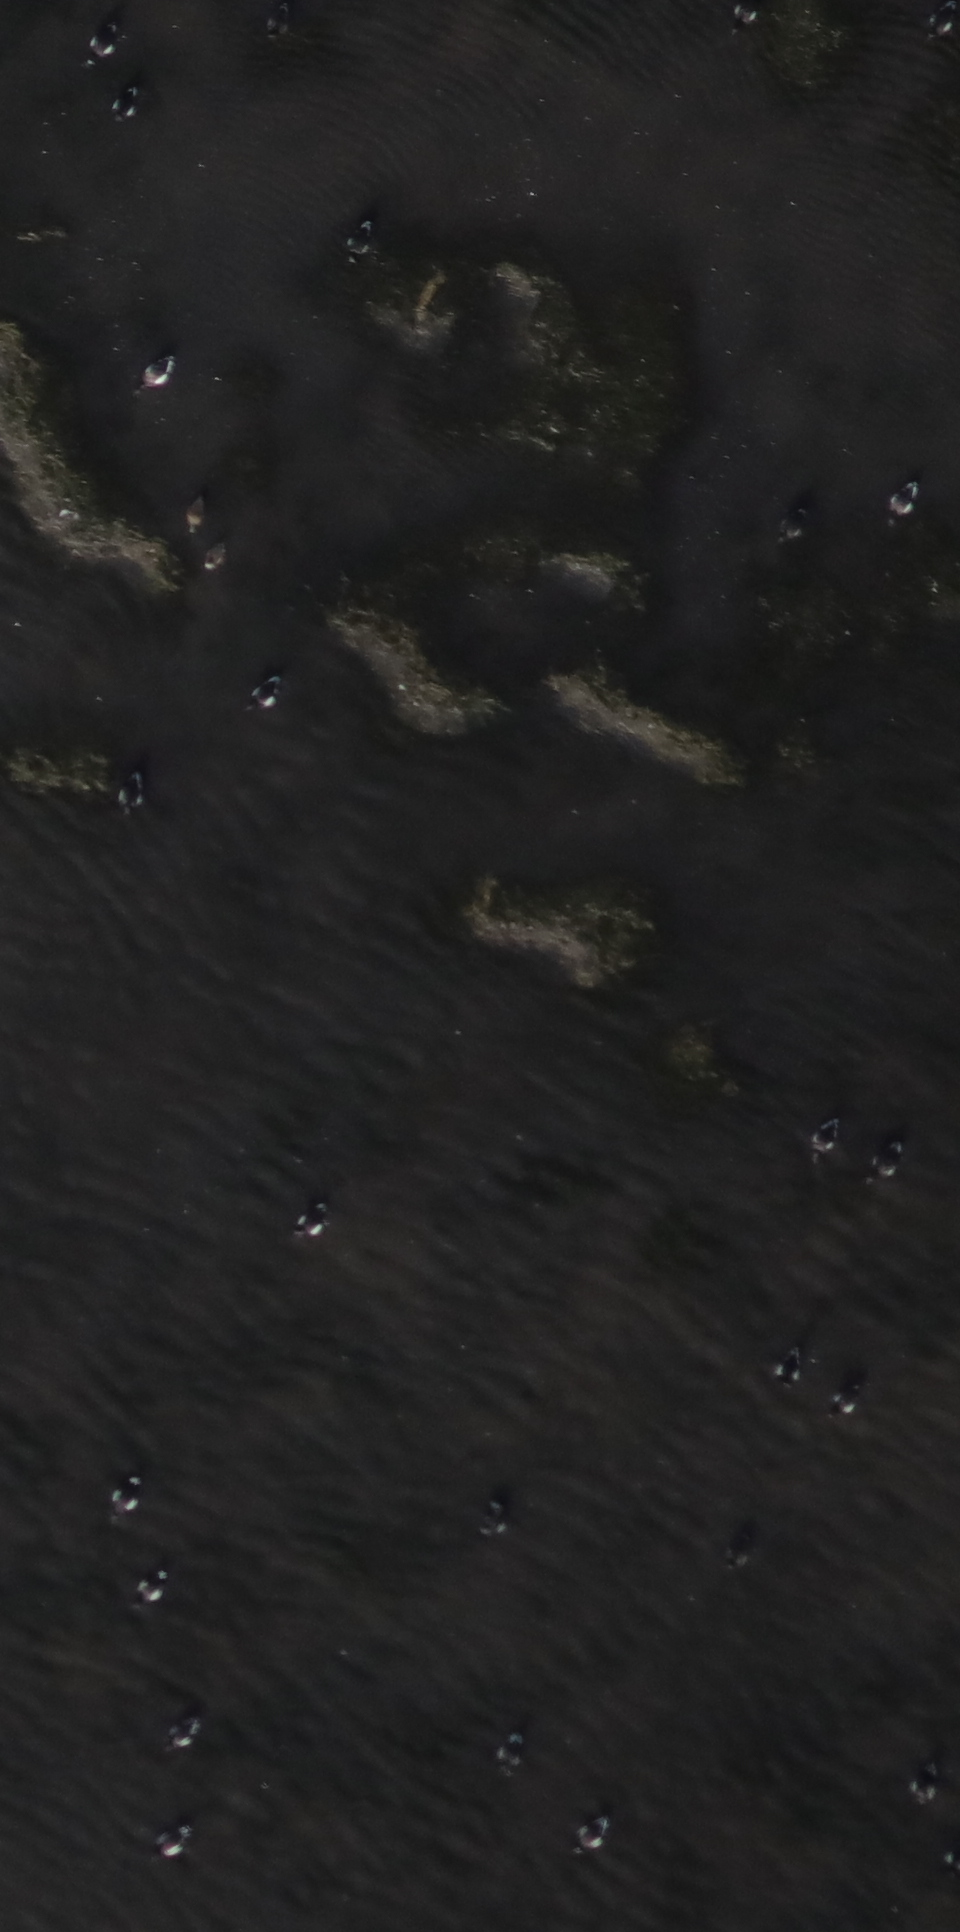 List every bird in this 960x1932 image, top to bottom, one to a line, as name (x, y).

brant (96, 41)
brant (127, 100)
brant (356, 239)
brant (154, 372)
brant (908, 502)
other bird (200, 511)
brant (792, 526)
other bird (215, 553)
brant (261, 687)
brant (128, 789)
brant (820, 1150)
brant (886, 1157)
brant (309, 1223)
brant (796, 1370)
brant (844, 1402)
brant (125, 1495)
brant (498, 1517)
brant (733, 1559)
brant (149, 1587)
brant (180, 1728)
brant (511, 1759)
brant (921, 1785)
brant (589, 1835)
brant (171, 1841)